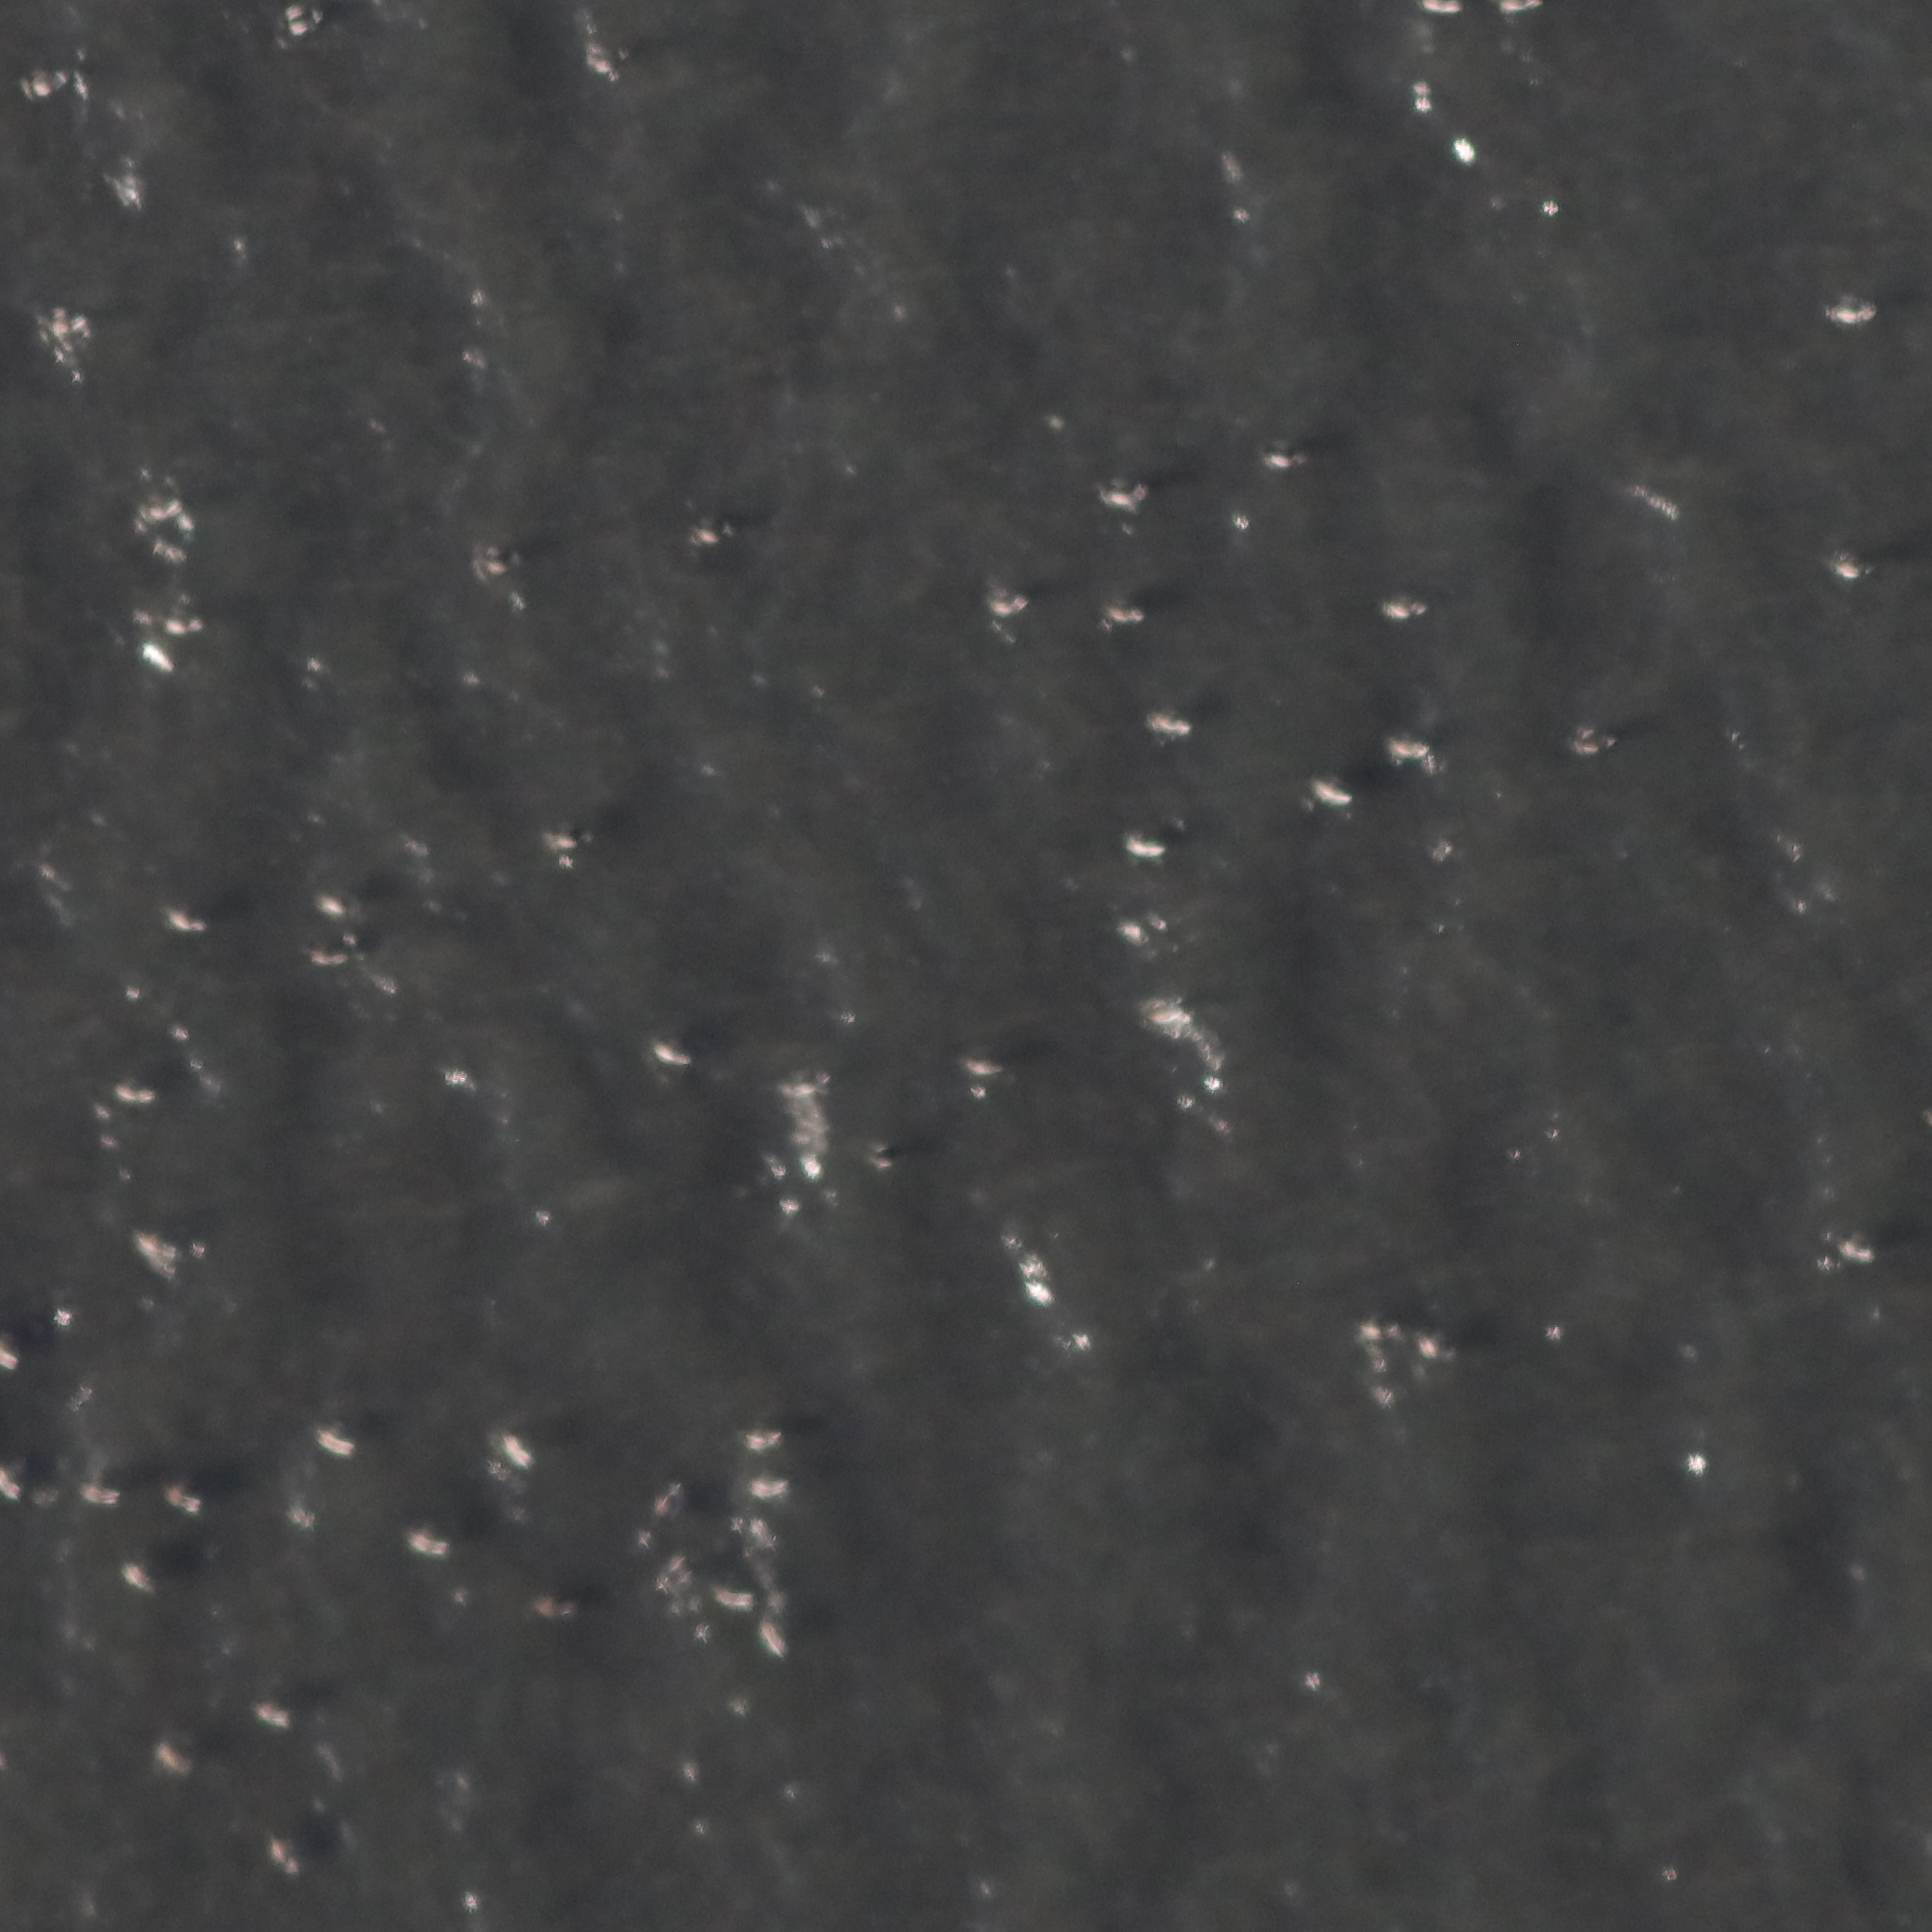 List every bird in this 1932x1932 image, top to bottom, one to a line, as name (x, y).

brant (1442, 2)
brant (297, 23)
brant (604, 57)
brant (52, 82)
brant (1850, 309)
brant (66, 322)
brant (1285, 455)
brant (1122, 494)
brant (160, 508)
brant (715, 533)
brant (500, 562)
brant (1851, 566)
brant (1006, 599)
brant (1403, 607)
brant (1123, 611)
brant (178, 620)
brant (1169, 722)
brant (1591, 743)
brant (1409, 745)
brant (1328, 790)
brant (567, 836)
brant (1142, 846)
brant (176, 917)
brant (336, 950)
brant (1166, 1015)
brant (674, 1051)
brant (980, 1066)
brant (135, 1090)
brant (885, 1153)
brant (158, 1238)
brant (1852, 1245)
brant (1376, 1325)
brant (1432, 1341)
brant (4, 1355)
brant (333, 1437)
brant (758, 1437)
brant (518, 1450)
brant (2, 1476)
brant (767, 1490)
brant (102, 1492)
brant (175, 1492)
brant (674, 1496)
brant (764, 1537)
brant (428, 1540)
brant (136, 1576)
brant (735, 1589)
brant (558, 1607)
brant (774, 1630)
brant (272, 1713)
brant (174, 1754)
brant (284, 1845)